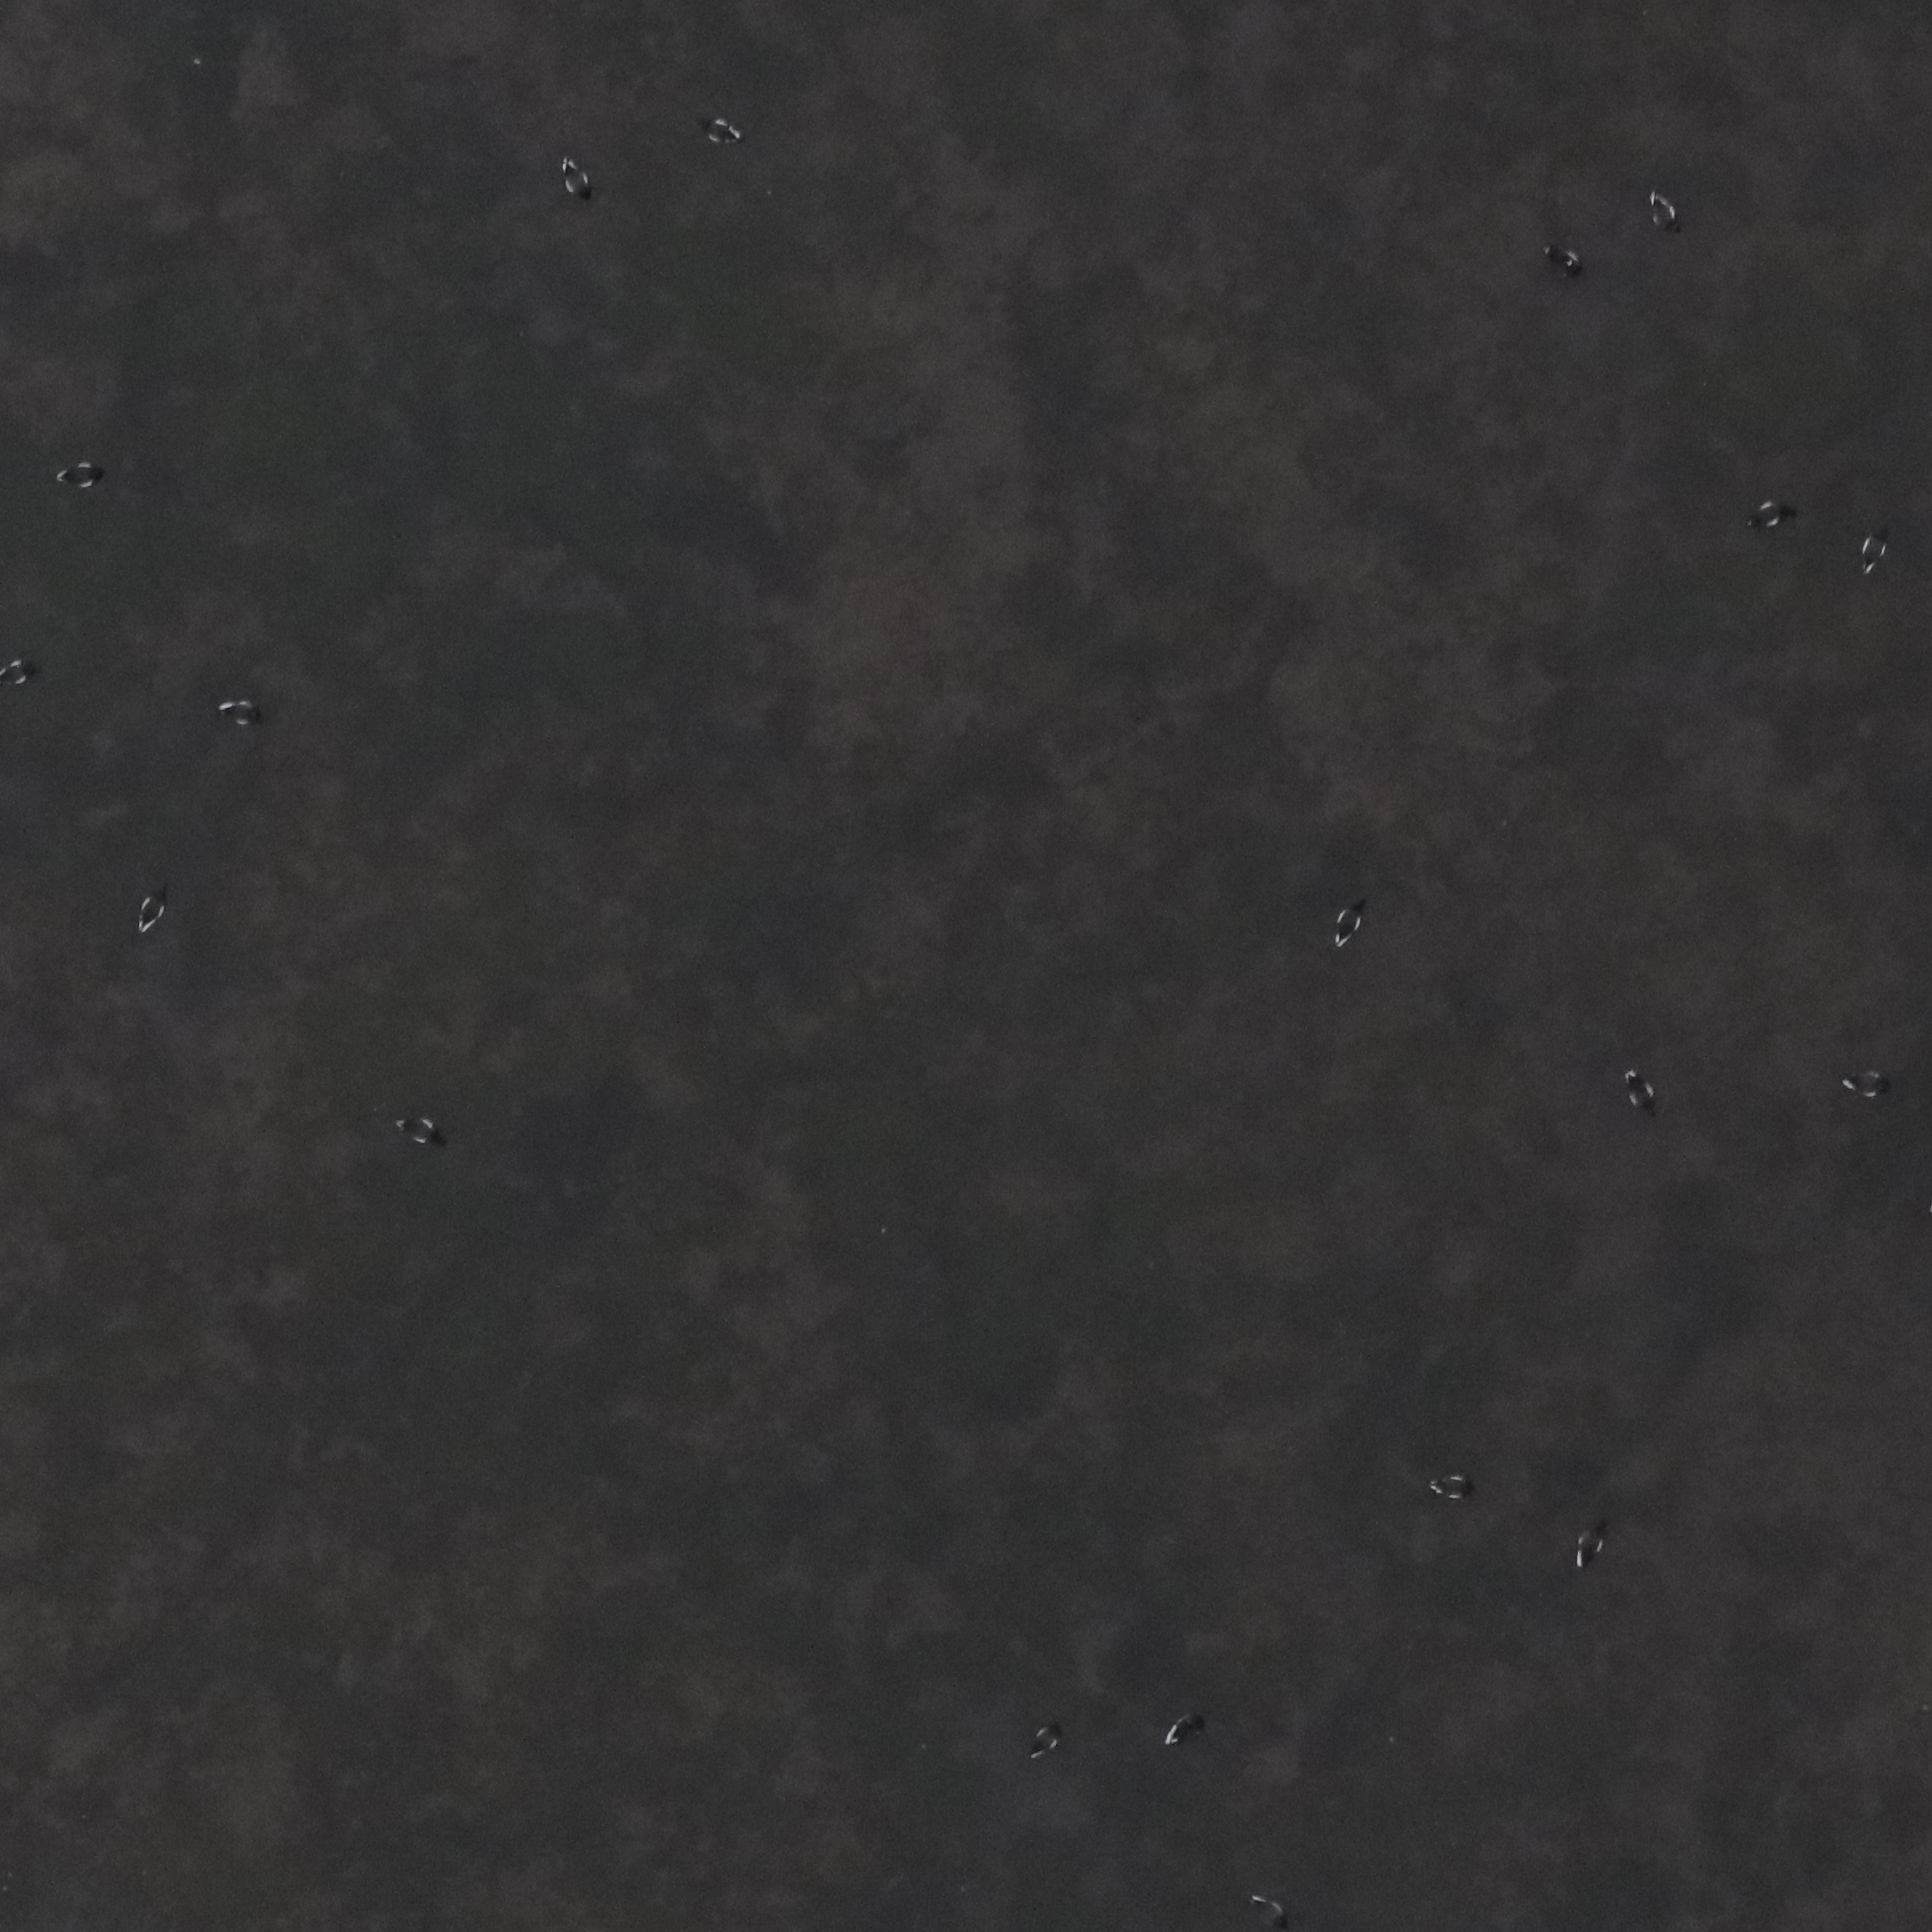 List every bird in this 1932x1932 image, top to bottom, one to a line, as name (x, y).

brant (720, 131)
brant (575, 180)
brant (1663, 210)
brant (1554, 257)
brant (82, 475)
brant (1771, 513)
brant (1874, 551)
brant (14, 673)
brant (240, 713)
brant (152, 911)
brant (1349, 922)
brant (1862, 1085)
brant (1640, 1091)
brant (419, 1132)
brant (1451, 1487)
brant (1591, 1545)
brant (1181, 1730)
brant (1045, 1742)
brant (1270, 1910)